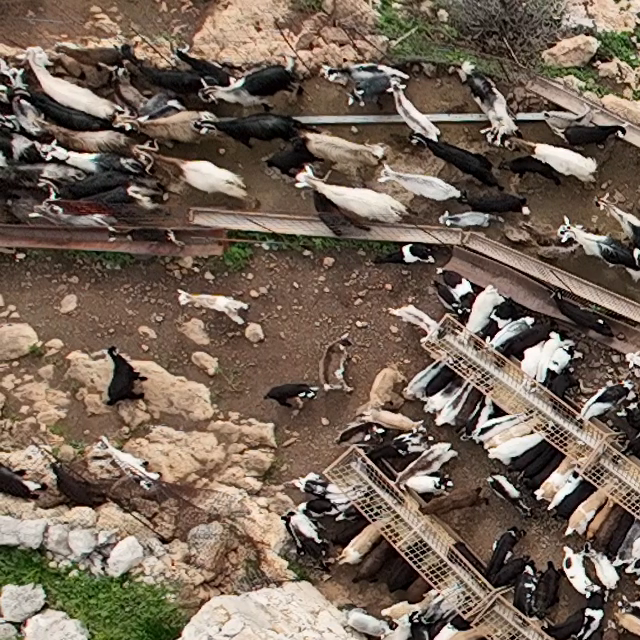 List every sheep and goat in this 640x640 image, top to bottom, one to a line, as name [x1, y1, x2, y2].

goat [53, 44, 123, 70]
goat [123, 44, 202, 93]
goat [24, 46, 122, 117]
goat [176, 49, 231, 86]
goat [201, 55, 298, 109]
goat [122, 60, 183, 99]
goat [446, 62, 518, 137]
goat [2, 64, 28, 90]
goat [320, 65, 406, 87]
goat [346, 75, 394, 105]
goat [389, 78, 440, 141]
goat [182, 88, 244, 116]
goat [1, 91, 45, 137]
goat [138, 92, 169, 114]
goat [126, 100, 183, 130]
goat [543, 107, 598, 139]
goat [113, 111, 219, 149]
goat [191, 113, 310, 148]
goat [30, 117, 131, 154]
goat [561, 124, 626, 149]
goat [3, 131, 38, 162]
goat [408, 132, 504, 190]
goat [304, 133, 387, 170]
goat [267, 134, 324, 178]
goat [124, 137, 257, 209]
goat [503, 137, 595, 183]
goat [39, 138, 123, 174]
goat [498, 155, 565, 186]
goat [7, 162, 87, 189]
goat [291, 165, 409, 223]
goat [376, 165, 460, 199]
goat [38, 174, 125, 201]
goat [84, 188, 165, 204]
goat [312, 188, 367, 234]
goat [7, 191, 51, 228]
goat [457, 191, 529, 214]
goat [594, 194, 639, 258]
goat [30, 204, 112, 230]
goat [438, 210, 491, 227]
goat [504, 216, 584, 260]
goat [554, 216, 639, 284]
goat [108, 226, 185, 249]
goat [372, 243, 434, 265]
goat [440, 269, 476, 314]
goat [429, 282, 459, 313]
goat [455, 285, 504, 342]
goat [176, 288, 251, 326]
goat [550, 290, 613, 338]
goat [474, 301, 512, 350]
goat [386, 304, 440, 343]
goat [437, 312, 470, 339]
goat [484, 313, 533, 351]
goat [496, 318, 557, 367]
goat [320, 332, 355, 393]
goat [521, 339, 544, 389]
goat [536, 339, 563, 385]
goat [542, 343, 577, 388]
goat [103, 347, 144, 405]
goat [406, 351, 451, 402]
goat [625, 352, 639, 372]
goat [424, 355, 465, 397]
goat [367, 364, 405, 408]
goat [435, 372, 478, 426]
goat [546, 373, 579, 408]
goat [429, 374, 462, 412]
goat [453, 375, 484, 432]
goat [463, 380, 488, 437]
goat [576, 380, 631, 427]
goat [264, 381, 318, 409]
goat [476, 385, 496, 443]
goat [612, 391, 639, 449]
goat [361, 409, 427, 434]
goat [472, 409, 534, 445]
goat [480, 414, 526, 447]
goat [483, 417, 538, 451]
goat [612, 418, 639, 464]
goat [335, 420, 376, 452]
goat [490, 420, 554, 466]
goat [510, 426, 557, 472]
goat [359, 431, 431, 465]
goat [100, 433, 160, 492]
goat [523, 434, 560, 481]
goat [391, 442, 458, 488]
goat [536, 444, 576, 506]
goat [533, 450, 564, 488]
goat [7, 455, 34, 498]
goat [548, 455, 587, 511]
goat [51, 461, 109, 507]
goat [557, 463, 601, 522]
goat [489, 470, 533, 517]
goat [401, 474, 451, 496]
goat [295, 478, 370, 498]
goat [419, 478, 484, 518]
goat [570, 478, 617, 536]
goat [295, 491, 367, 517]
goat [595, 492, 629, 554]
goat [587, 493, 614, 540]
goat [605, 501, 638, 557]
goat [333, 503, 385, 547]
goat [282, 512, 329, 572]
goat [618, 512, 639, 562]
goat [339, 514, 391, 568]
goat [633, 515, 639, 564]
goat [489, 525, 526, 585]
goat [353, 526, 402, 586]
goat [627, 527, 639, 578]
goat [449, 537, 486, 583]
goat [390, 538, 428, 590]
goat [560, 545, 594, 597]
goat [584, 545, 622, 589]
goat [490, 553, 530, 591]
goat [579, 557, 606, 591]
goat [405, 558, 448, 602]
goat [514, 560, 539, 622]
goat [537, 563, 560, 619]
goat [383, 588, 439, 621]
goat [573, 590, 607, 639]
goat [621, 591, 639, 639]
goat [435, 601, 476, 639]
goat [541, 609, 585, 639]
goat [341, 610, 392, 637]
goat [410, 610, 434, 639]
goat [372, 612, 411, 639]
goat [613, 612, 639, 639]
goat [580, 621, 606, 639]
goat [437, 623, 495, 639]
goat [596, 627, 618, 639]
goat [618, 632, 639, 639]
goat [473, 633, 517, 639]
goat [457, 634, 496, 639]